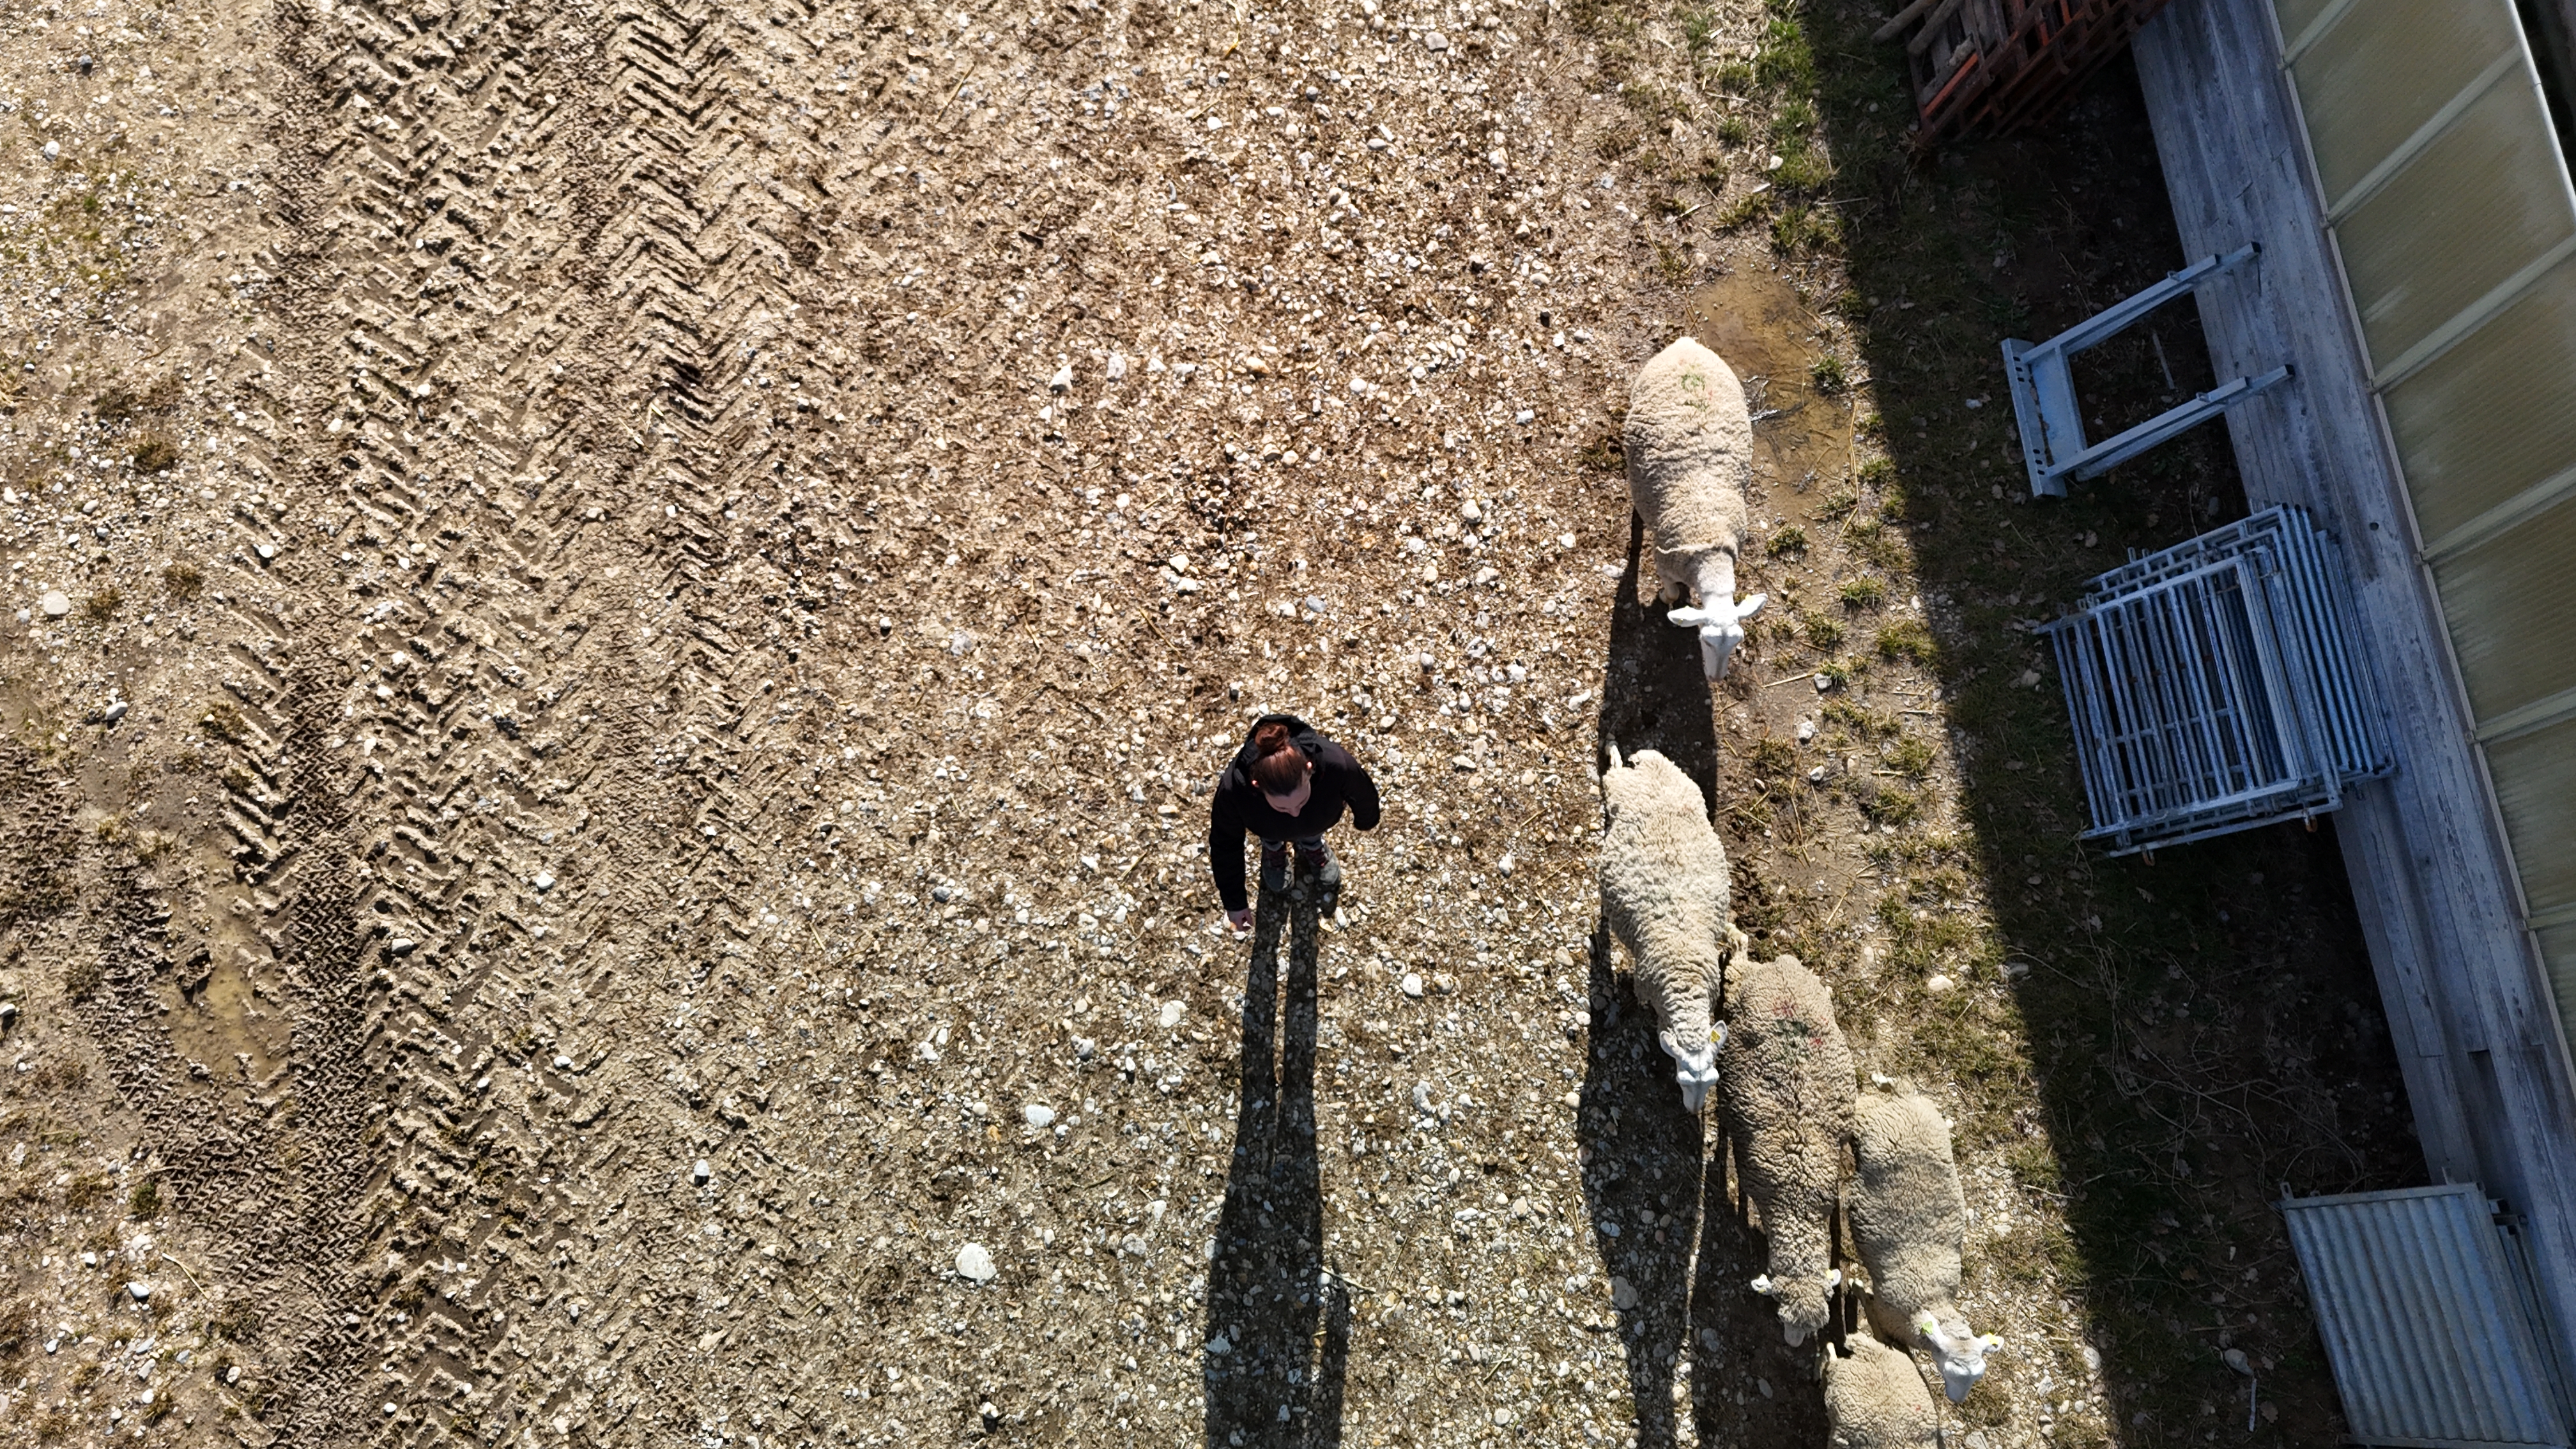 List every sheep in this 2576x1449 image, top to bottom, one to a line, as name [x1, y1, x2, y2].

sheep [1624, 335, 1769, 681]
sheep [1597, 738, 1732, 1114]
sheep [1718, 923, 1856, 1347]
sheep [1846, 1073, 2005, 1404]
sheep [1815, 1333, 1939, 1449]